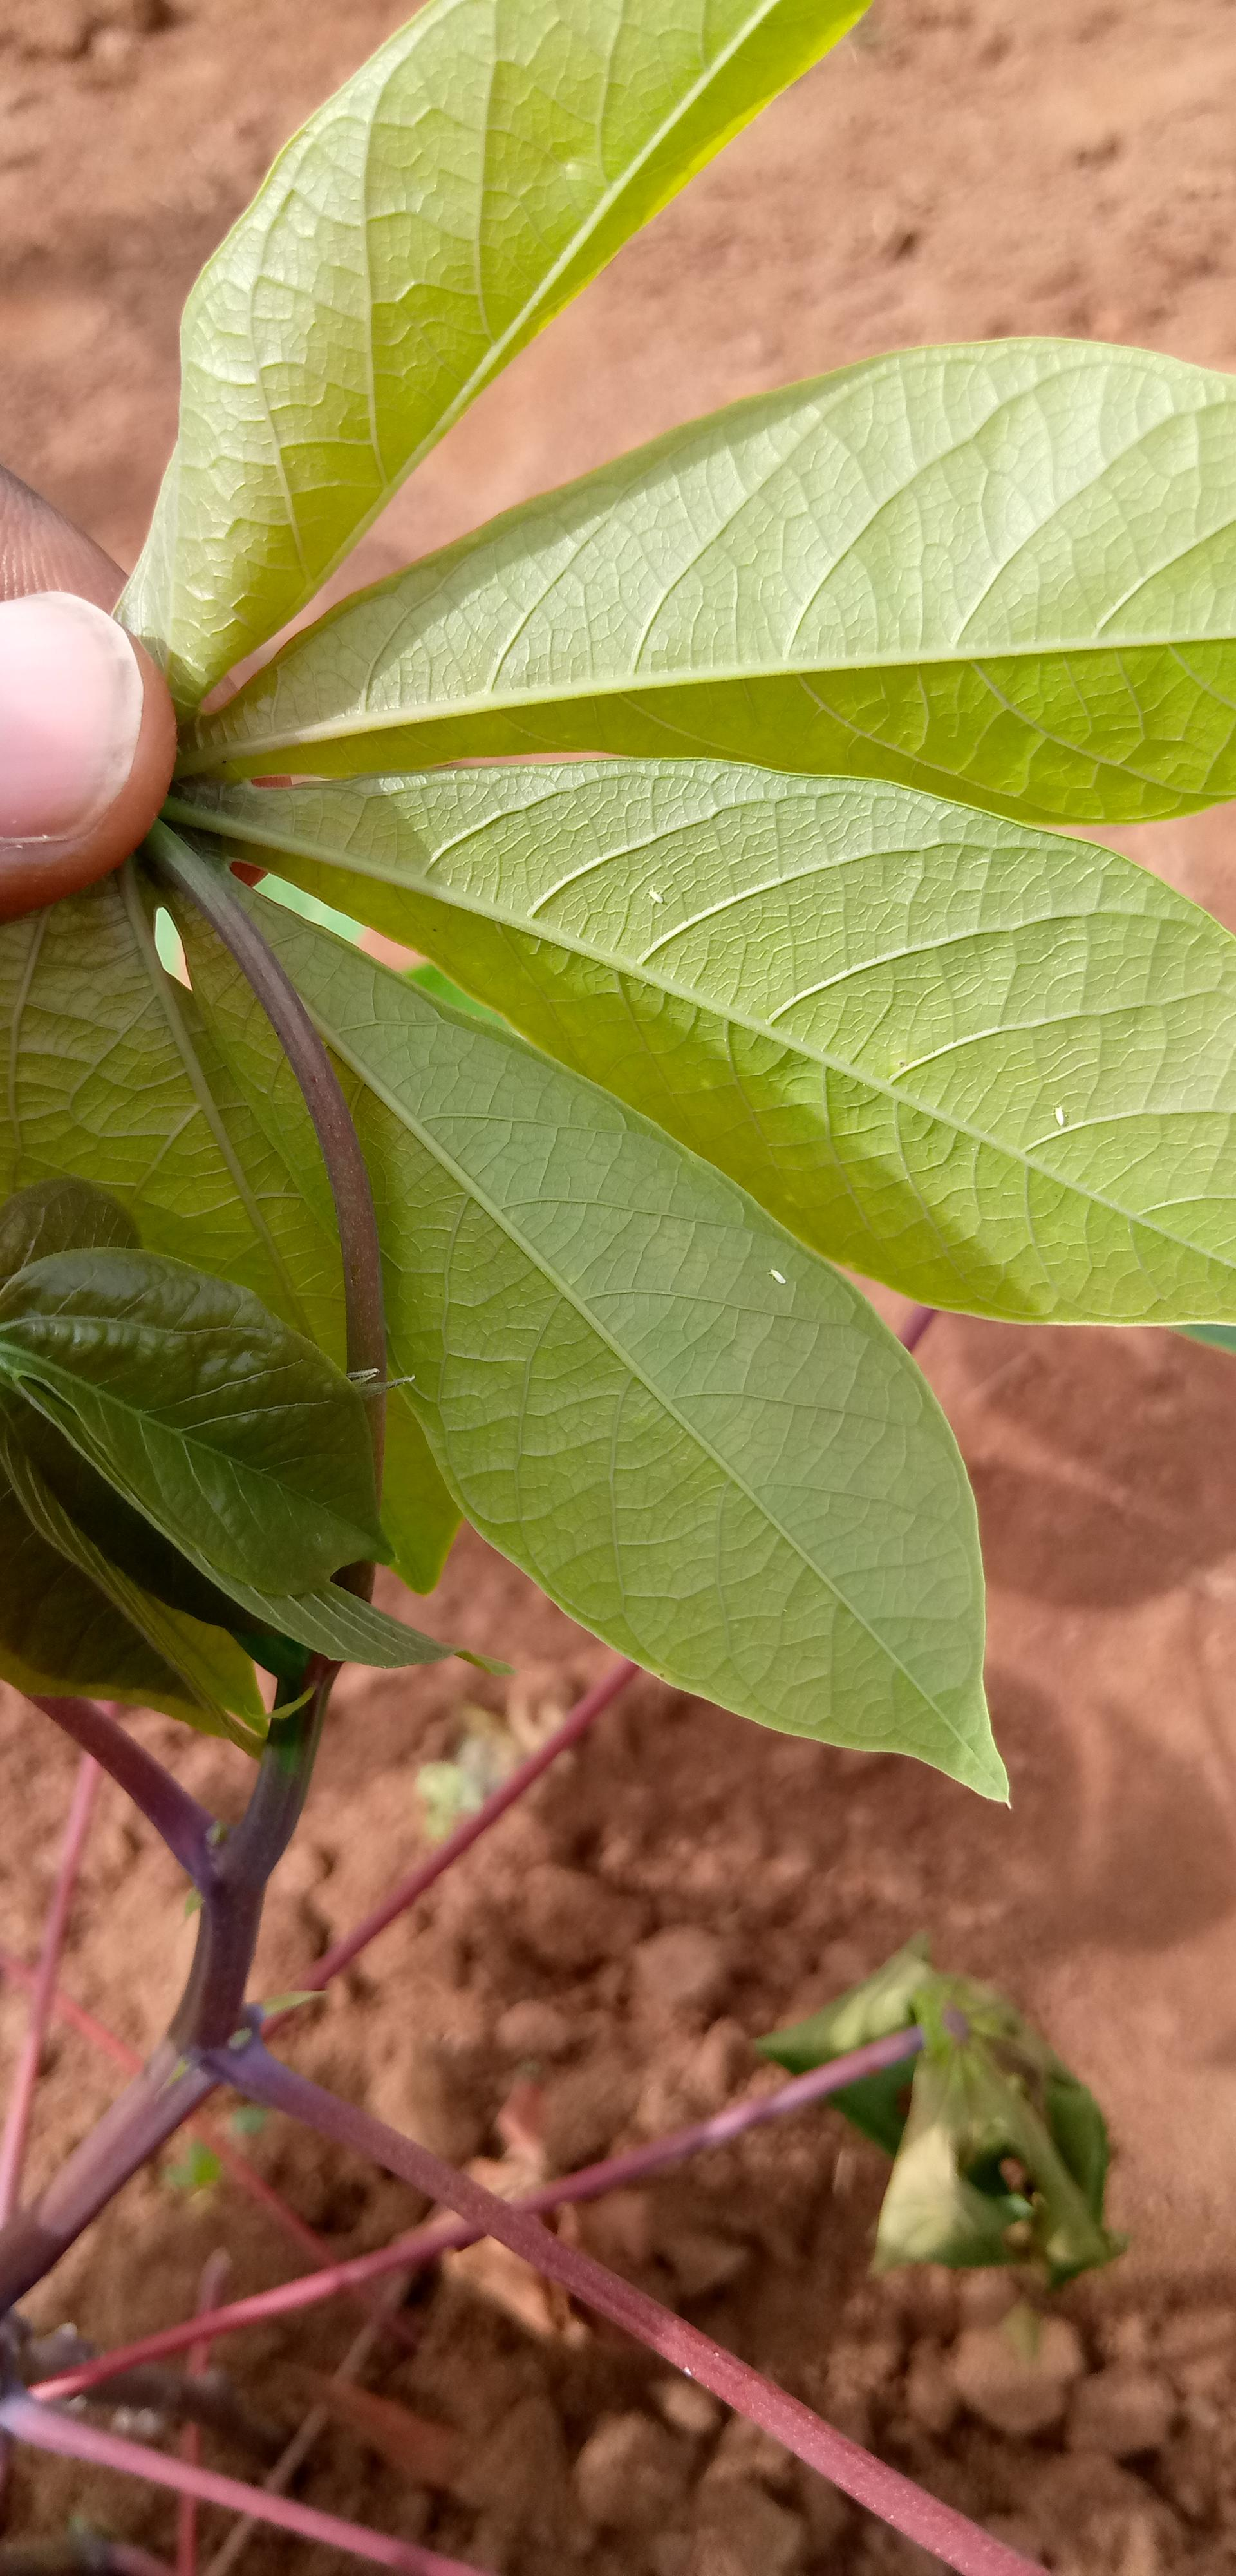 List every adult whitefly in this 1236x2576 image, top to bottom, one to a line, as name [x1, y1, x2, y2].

whitefly [632, 882, 679, 914]
whitefly [1048, 1105, 1078, 1133]
whitefly [768, 1258, 801, 1298]